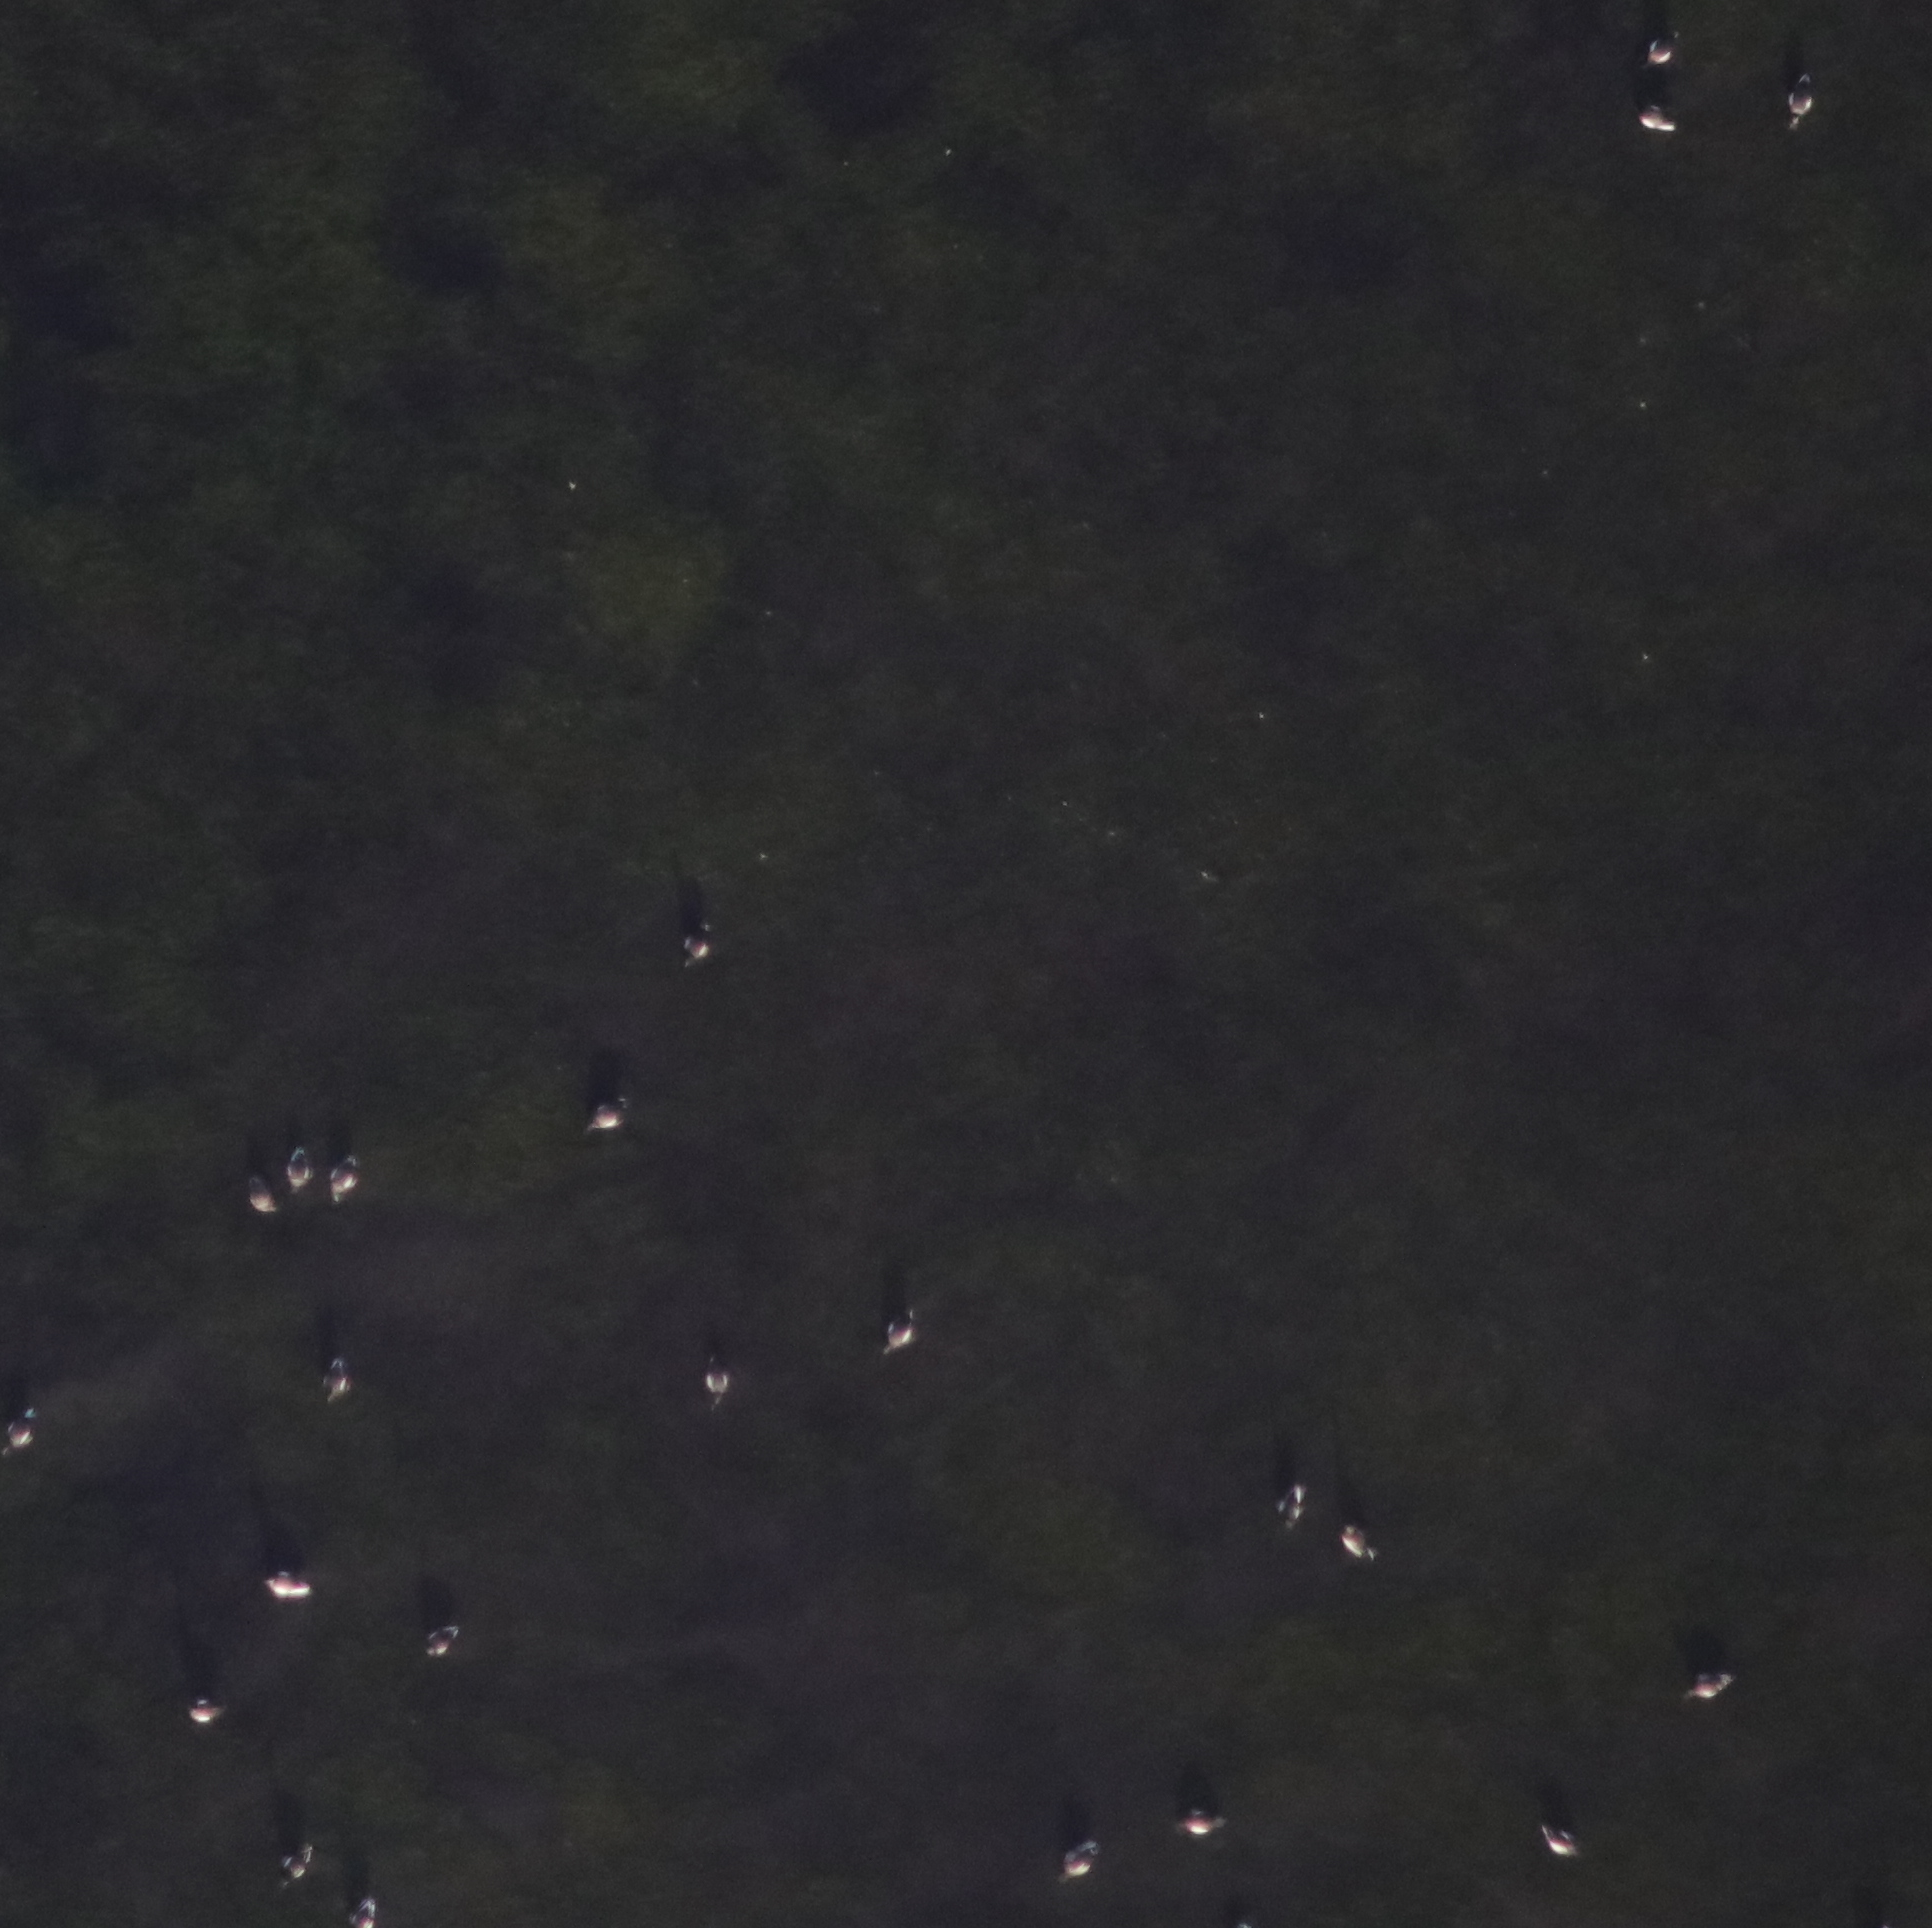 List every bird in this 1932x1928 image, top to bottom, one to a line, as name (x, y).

brant (1660, 51)
brant (1799, 100)
brant (1656, 119)
brant (698, 947)
brant (605, 1118)
brant (298, 1169)
brant (347, 1172)
brant (254, 1196)
brant (901, 1332)
brant (336, 1382)
brant (717, 1383)
brant (18, 1430)
brant (1292, 1505)
brant (1355, 1541)
brant (287, 1588)
brant (441, 1641)
brant (1705, 1678)
brant (208, 1712)
brant (1201, 1823)
brant (1560, 1837)
brant (1080, 1859)
brant (297, 1864)
brant (363, 1916)